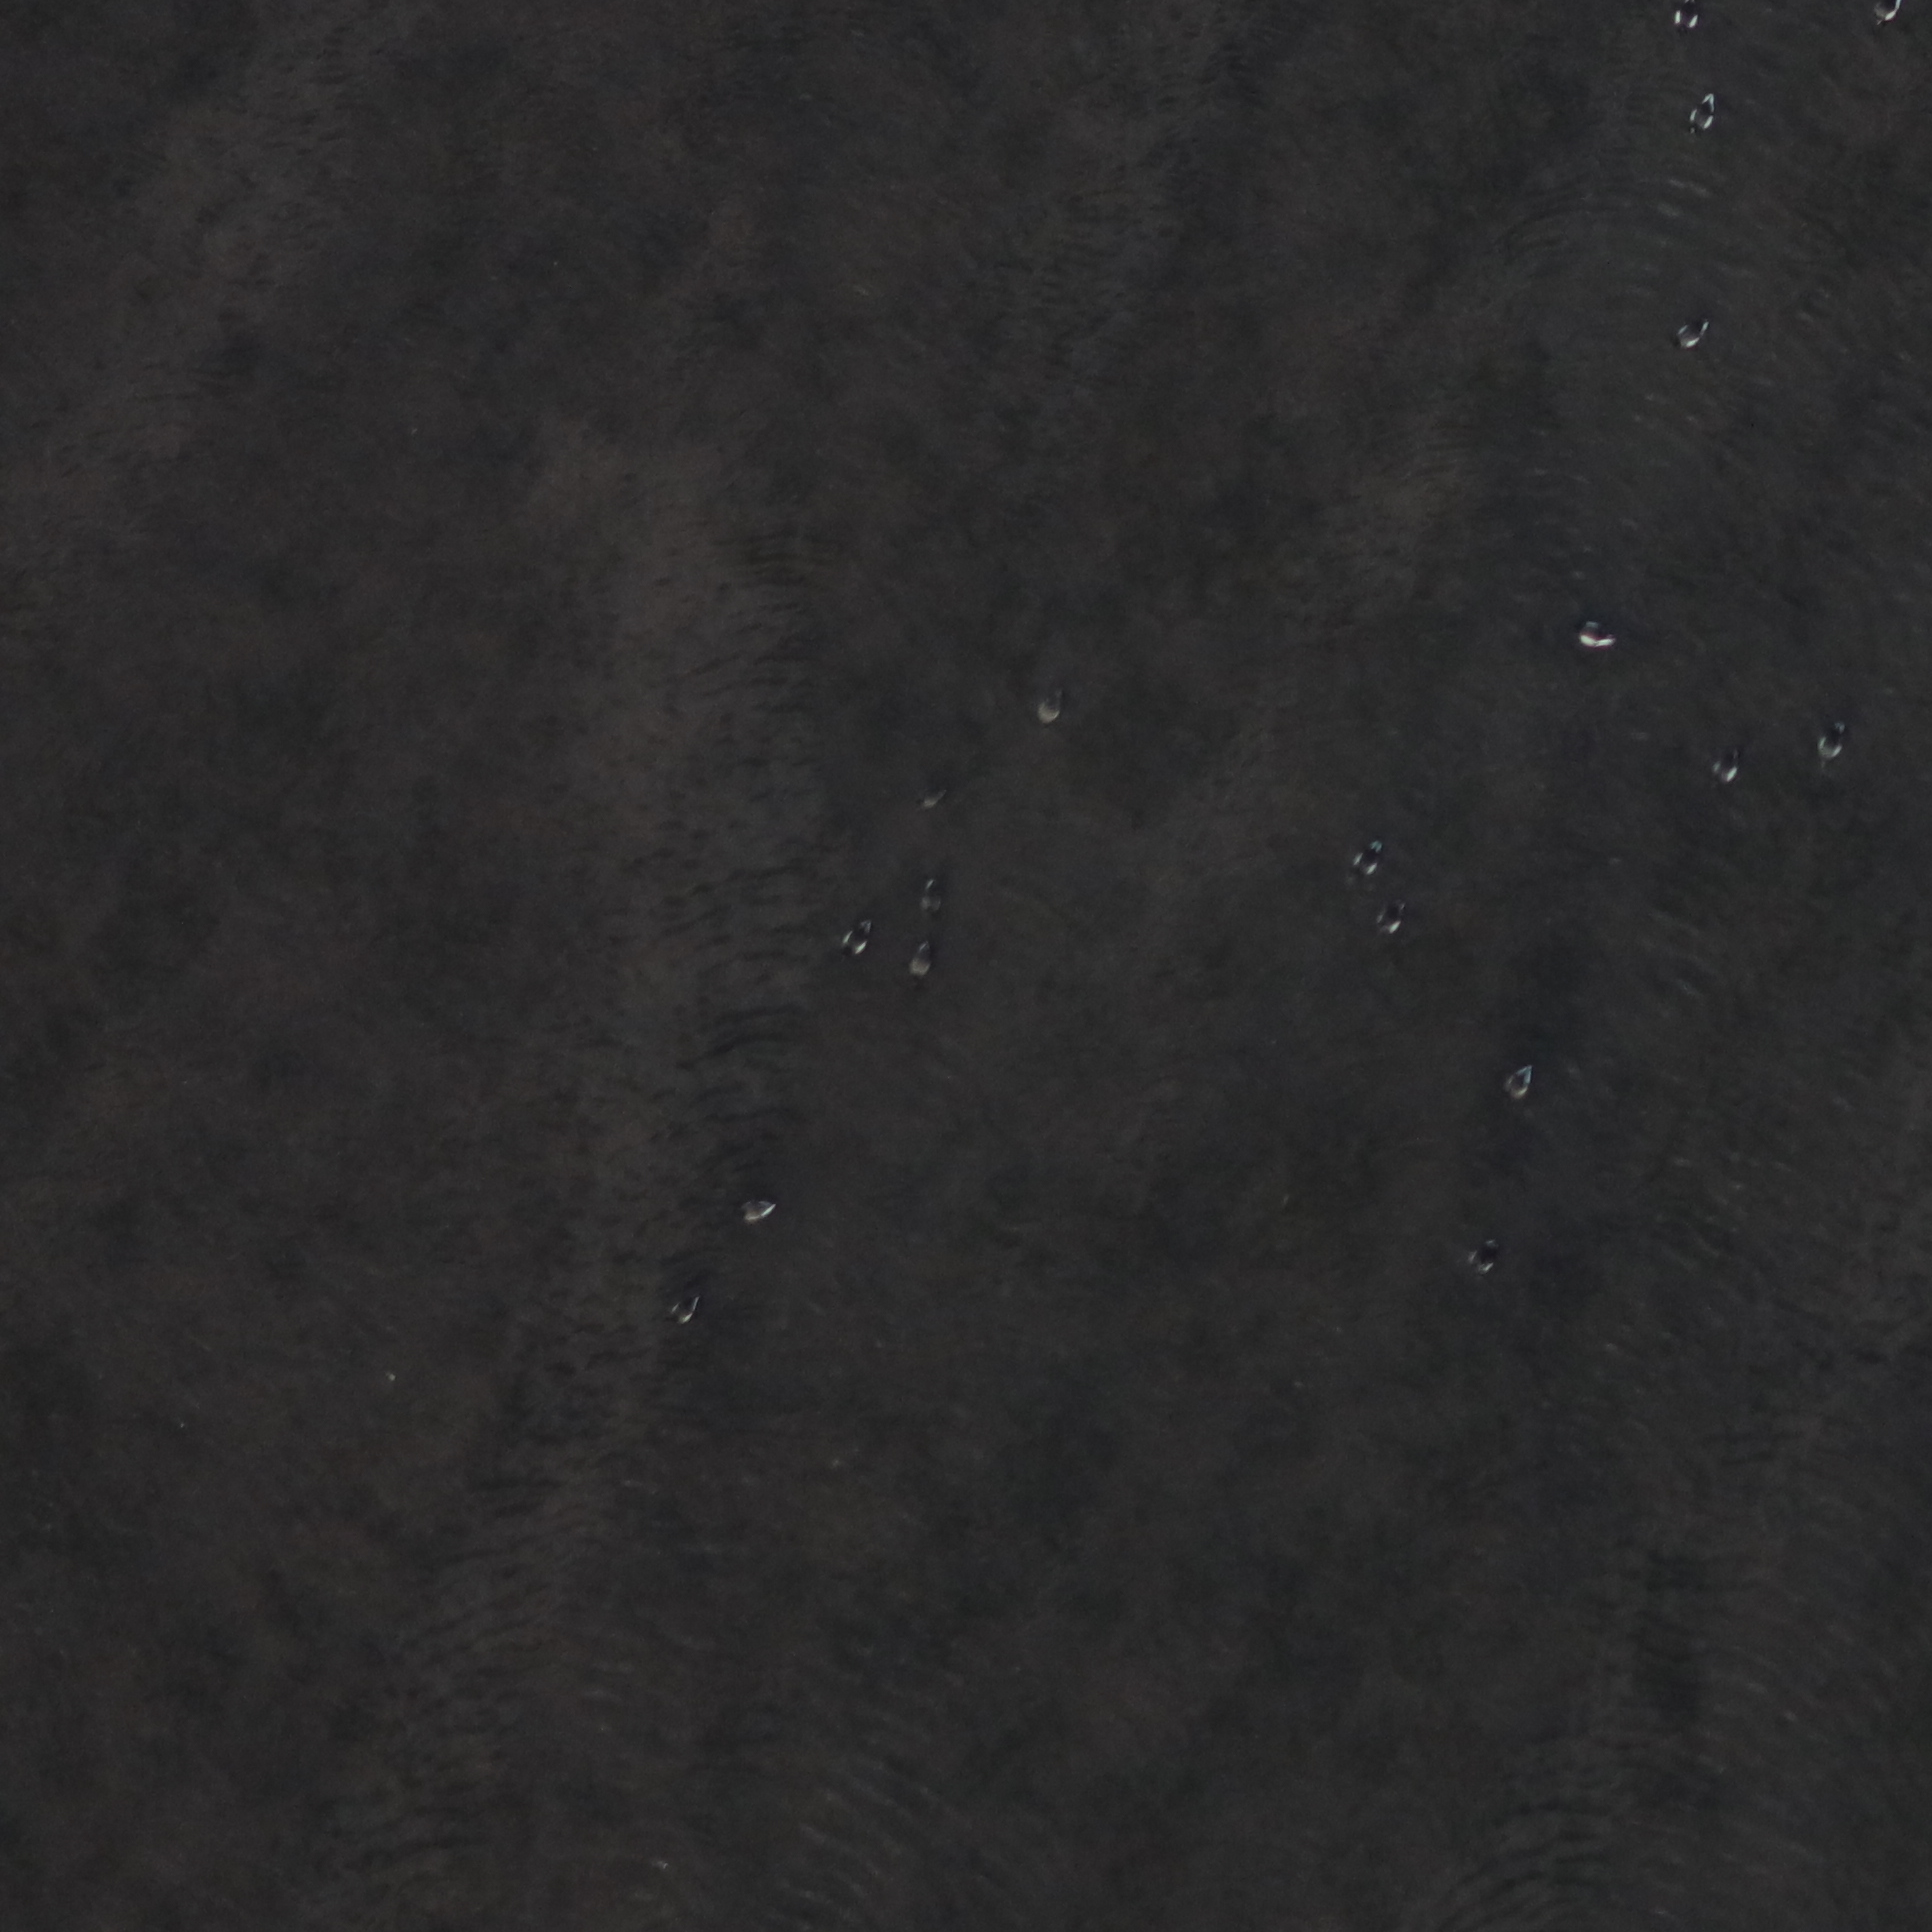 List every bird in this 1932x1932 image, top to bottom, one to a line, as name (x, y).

brant (1888, 6)
brant (1685, 16)
brant (1702, 116)
brant (1688, 334)
brant (1592, 633)
brant (1052, 712)
brant (1829, 745)
brant (1727, 768)
brant (925, 798)
brant (1366, 863)
brant (928, 898)
brant (1390, 917)
brant (855, 940)
brant (920, 962)
brant (1517, 1090)
brant (754, 1208)
brant (1487, 1265)
brant (680, 1314)